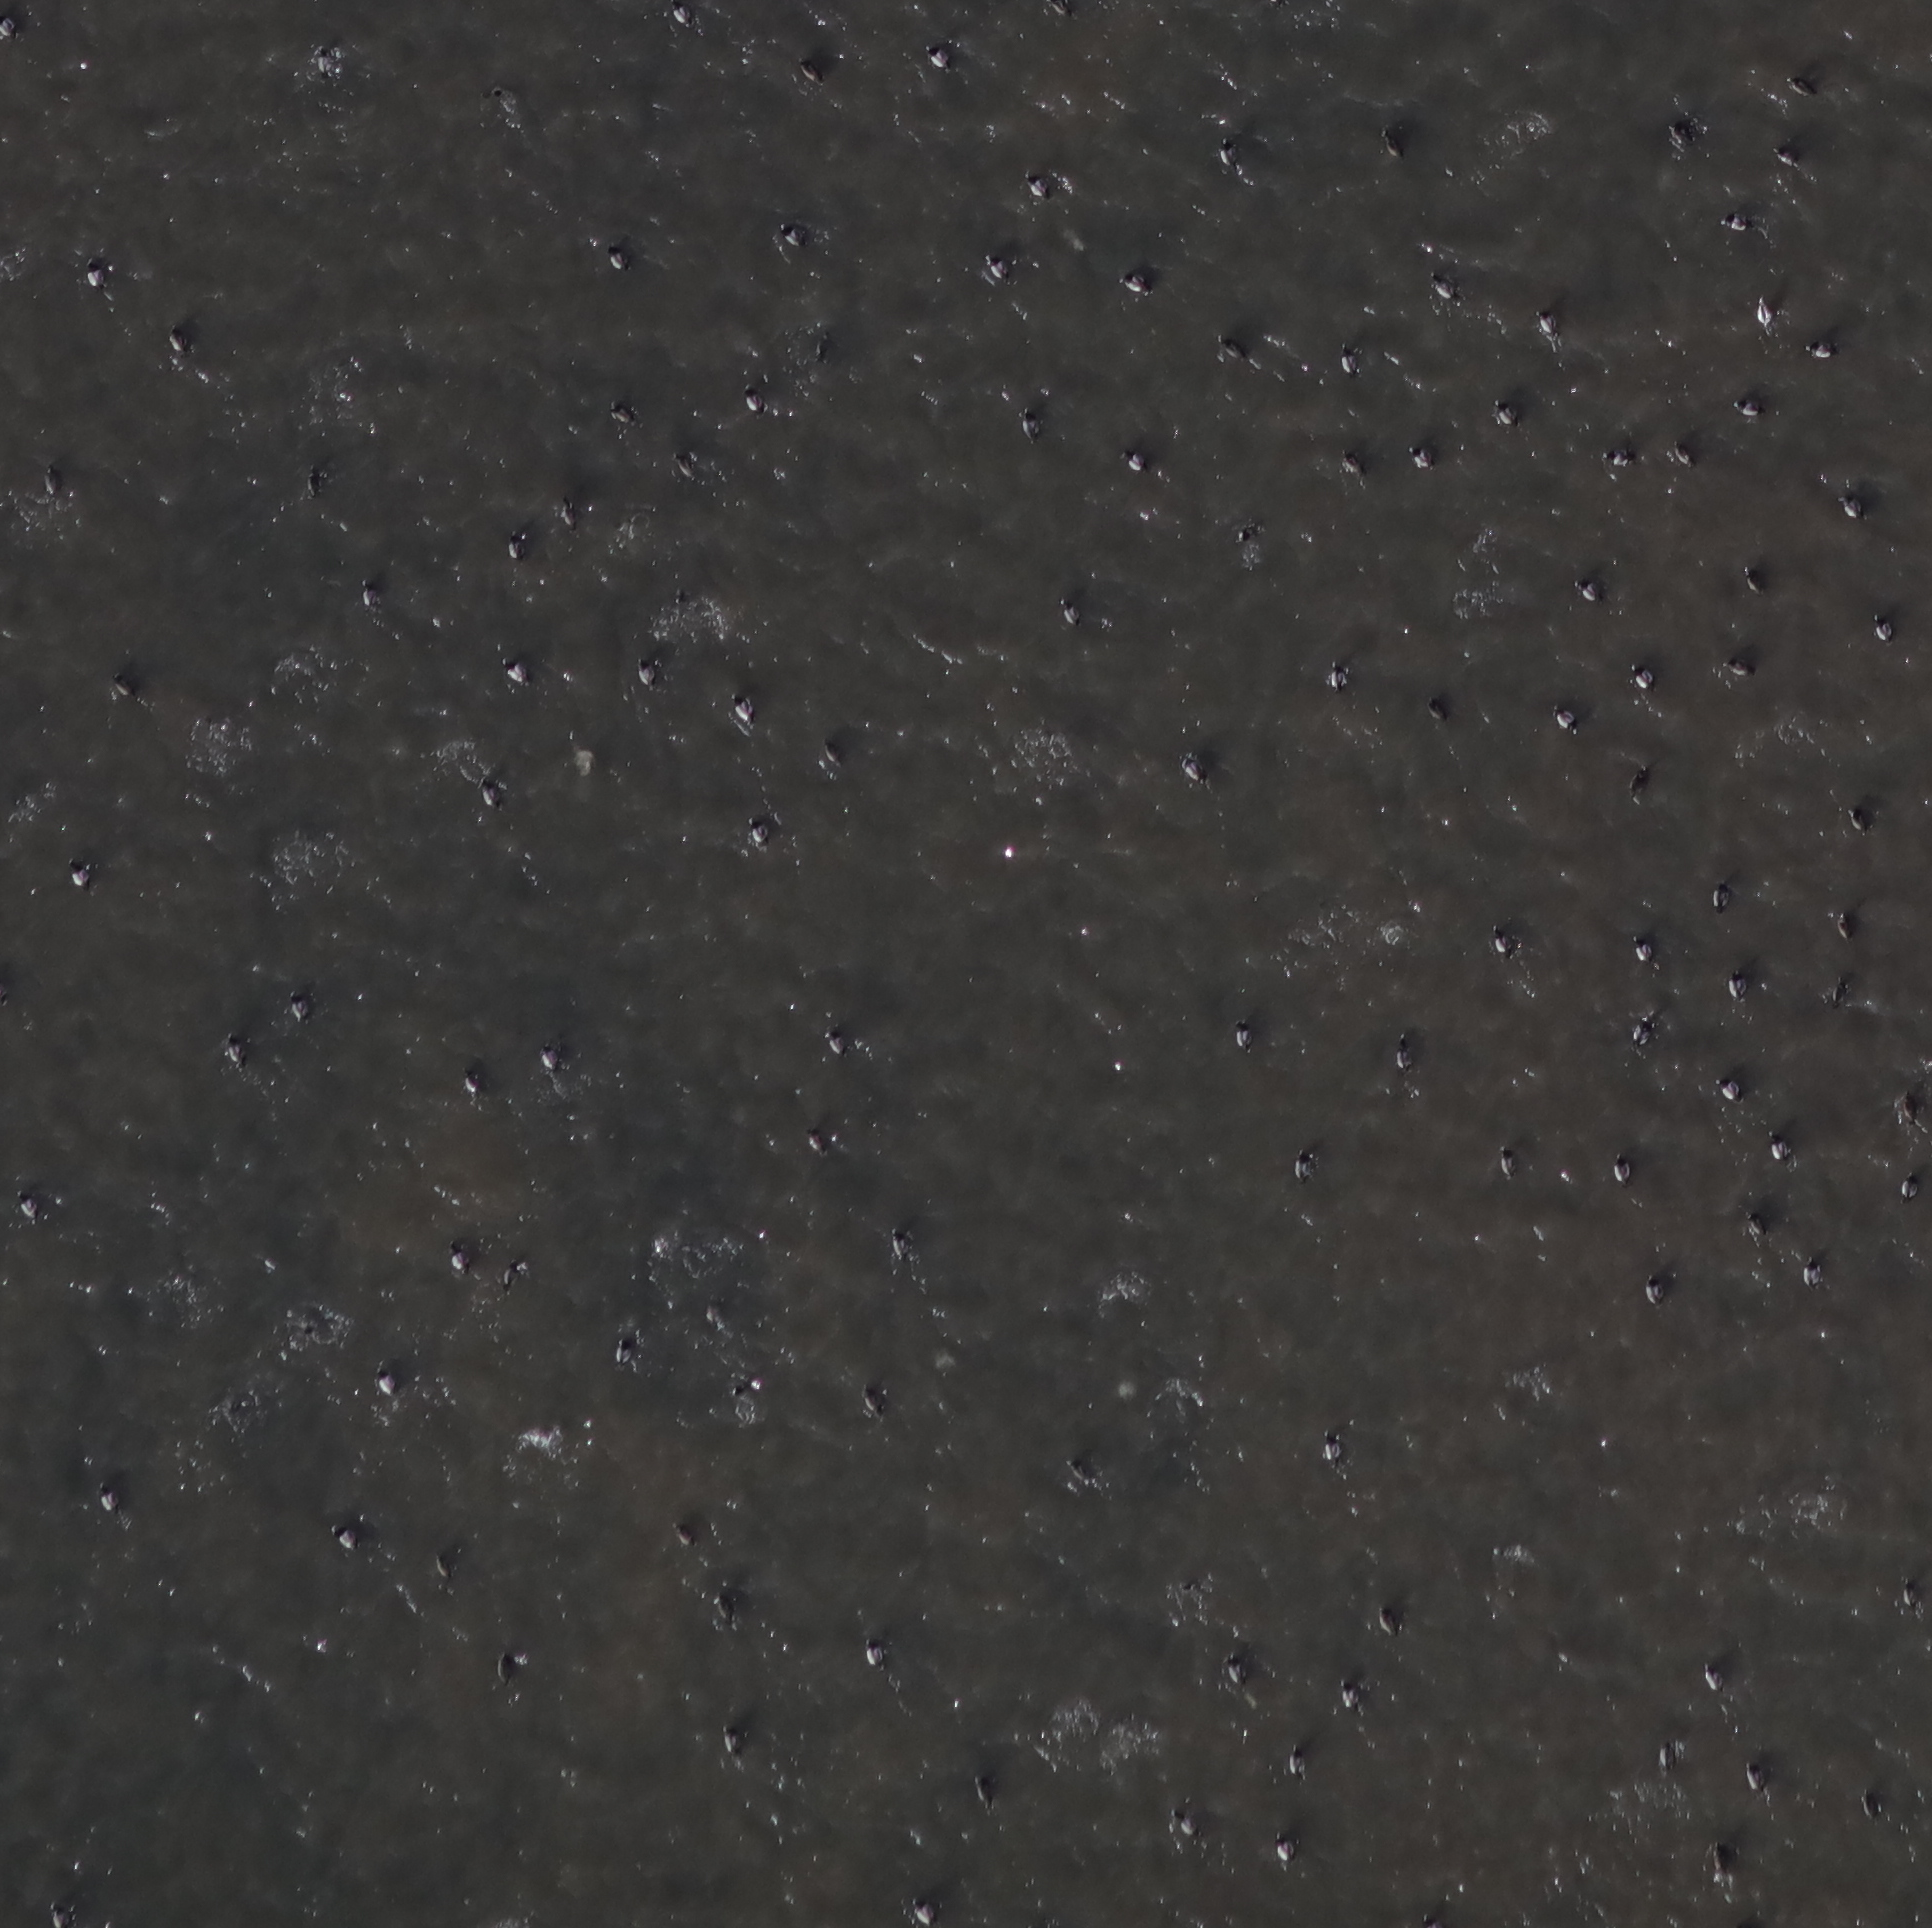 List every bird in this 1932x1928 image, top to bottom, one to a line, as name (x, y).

other bird (1063, 2)
other bird (682, 11)
other bird (5, 27)
other bird (941, 56)
other bird (330, 64)
other bird (811, 66)
other bird (1800, 89)
other bird (495, 94)
other bird (1684, 131)
other bird (1391, 146)
other bird (1787, 155)
other bird (1226, 157)
other bird (1038, 188)
other bird (1739, 217)
other bird (793, 235)
other bird (618, 261)
other bird (994, 261)
other bird (94, 277)
other bird (1136, 282)
other bird (1444, 291)
other bird (1763, 312)
other bird (1546, 327)
other bird (176, 338)
other bird (1233, 346)
other bird (823, 349)
other bird (1821, 351)
other bird (1348, 361)
other bird (756, 399)
other bird (1744, 408)
other bird (1508, 413)
other bird (621, 414)
other bird (1033, 431)
other bird (1426, 458)
other bird (1617, 458)
other bird (1684, 458)
other bird (1133, 460)
other bird (685, 469)
other bird (1355, 469)
other bird (315, 482)
other bird (49, 484)
other bird (1850, 506)
other bird (569, 516)
other bird (1245, 534)
other bird (514, 543)
other bird (1757, 583)
other bird (1586, 589)
other bird (367, 596)
other bird (1069, 619)
other bird (1882, 627)
other bird (1738, 665)
other bird (649, 671)
other bird (516, 673)
other bird (1334, 679)
other bird (1646, 679)
other bird (122, 684)
other bird (1440, 712)
other bird (742, 713)
other bird (1570, 722)
other bird (831, 753)
other bird (1193, 768)
other bird (1640, 784)
other bird (493, 791)
other bird (1861, 822)
other bird (759, 830)
other bird (81, 876)
other bird (1717, 898)
other bird (1846, 928)
other bird (1500, 943)
other bird (1645, 952)
other bird (1738, 987)
other bird (1839, 995)
other bird (300, 1008)
other bird (1643, 1028)
other bird (1245, 1035)
other bird (836, 1043)
other bird (233, 1052)
other bird (1403, 1055)
other bird (553, 1059)
other bird (472, 1082)
other bird (1735, 1091)
other bird (1909, 1108)
other bird (818, 1146)
other bird (1782, 1146)
other bird (1510, 1163)
other bird (1304, 1169)
other bird (1623, 1172)
other bird (1907, 1188)
other bird (30, 1207)
other bird (1755, 1224)
other bird (901, 1245)
other bird (457, 1260)
other bird (1809, 1273)
other bird (510, 1274)
other bird (1655, 1293)
other bird (624, 1352)
other bird (390, 1382)
other bird (738, 1388)
other bird (873, 1400)
other bird (1334, 1450)
other bird (1080, 1471)
other bird (111, 1498)
other bird (684, 1535)
other bird (348, 1538)
other bird (445, 1567)
other bird (1912, 1594)
other bird (723, 1607)
other bird (1387, 1616)
other bird (871, 1652)
other bird (510, 1665)
other bird (1237, 1672)
other bird (1714, 1680)
other bird (1348, 1694)
other bird (732, 1741)
other bird (1671, 1755)
other bird (1297, 1758)
other bird (1756, 1778)
other bird (984, 1789)
other bird (1873, 1804)
other bird (1187, 1825)
other bird (1288, 1850)
other bird (1724, 1863)
other bird (922, 1915)
other bird (62, 1918)